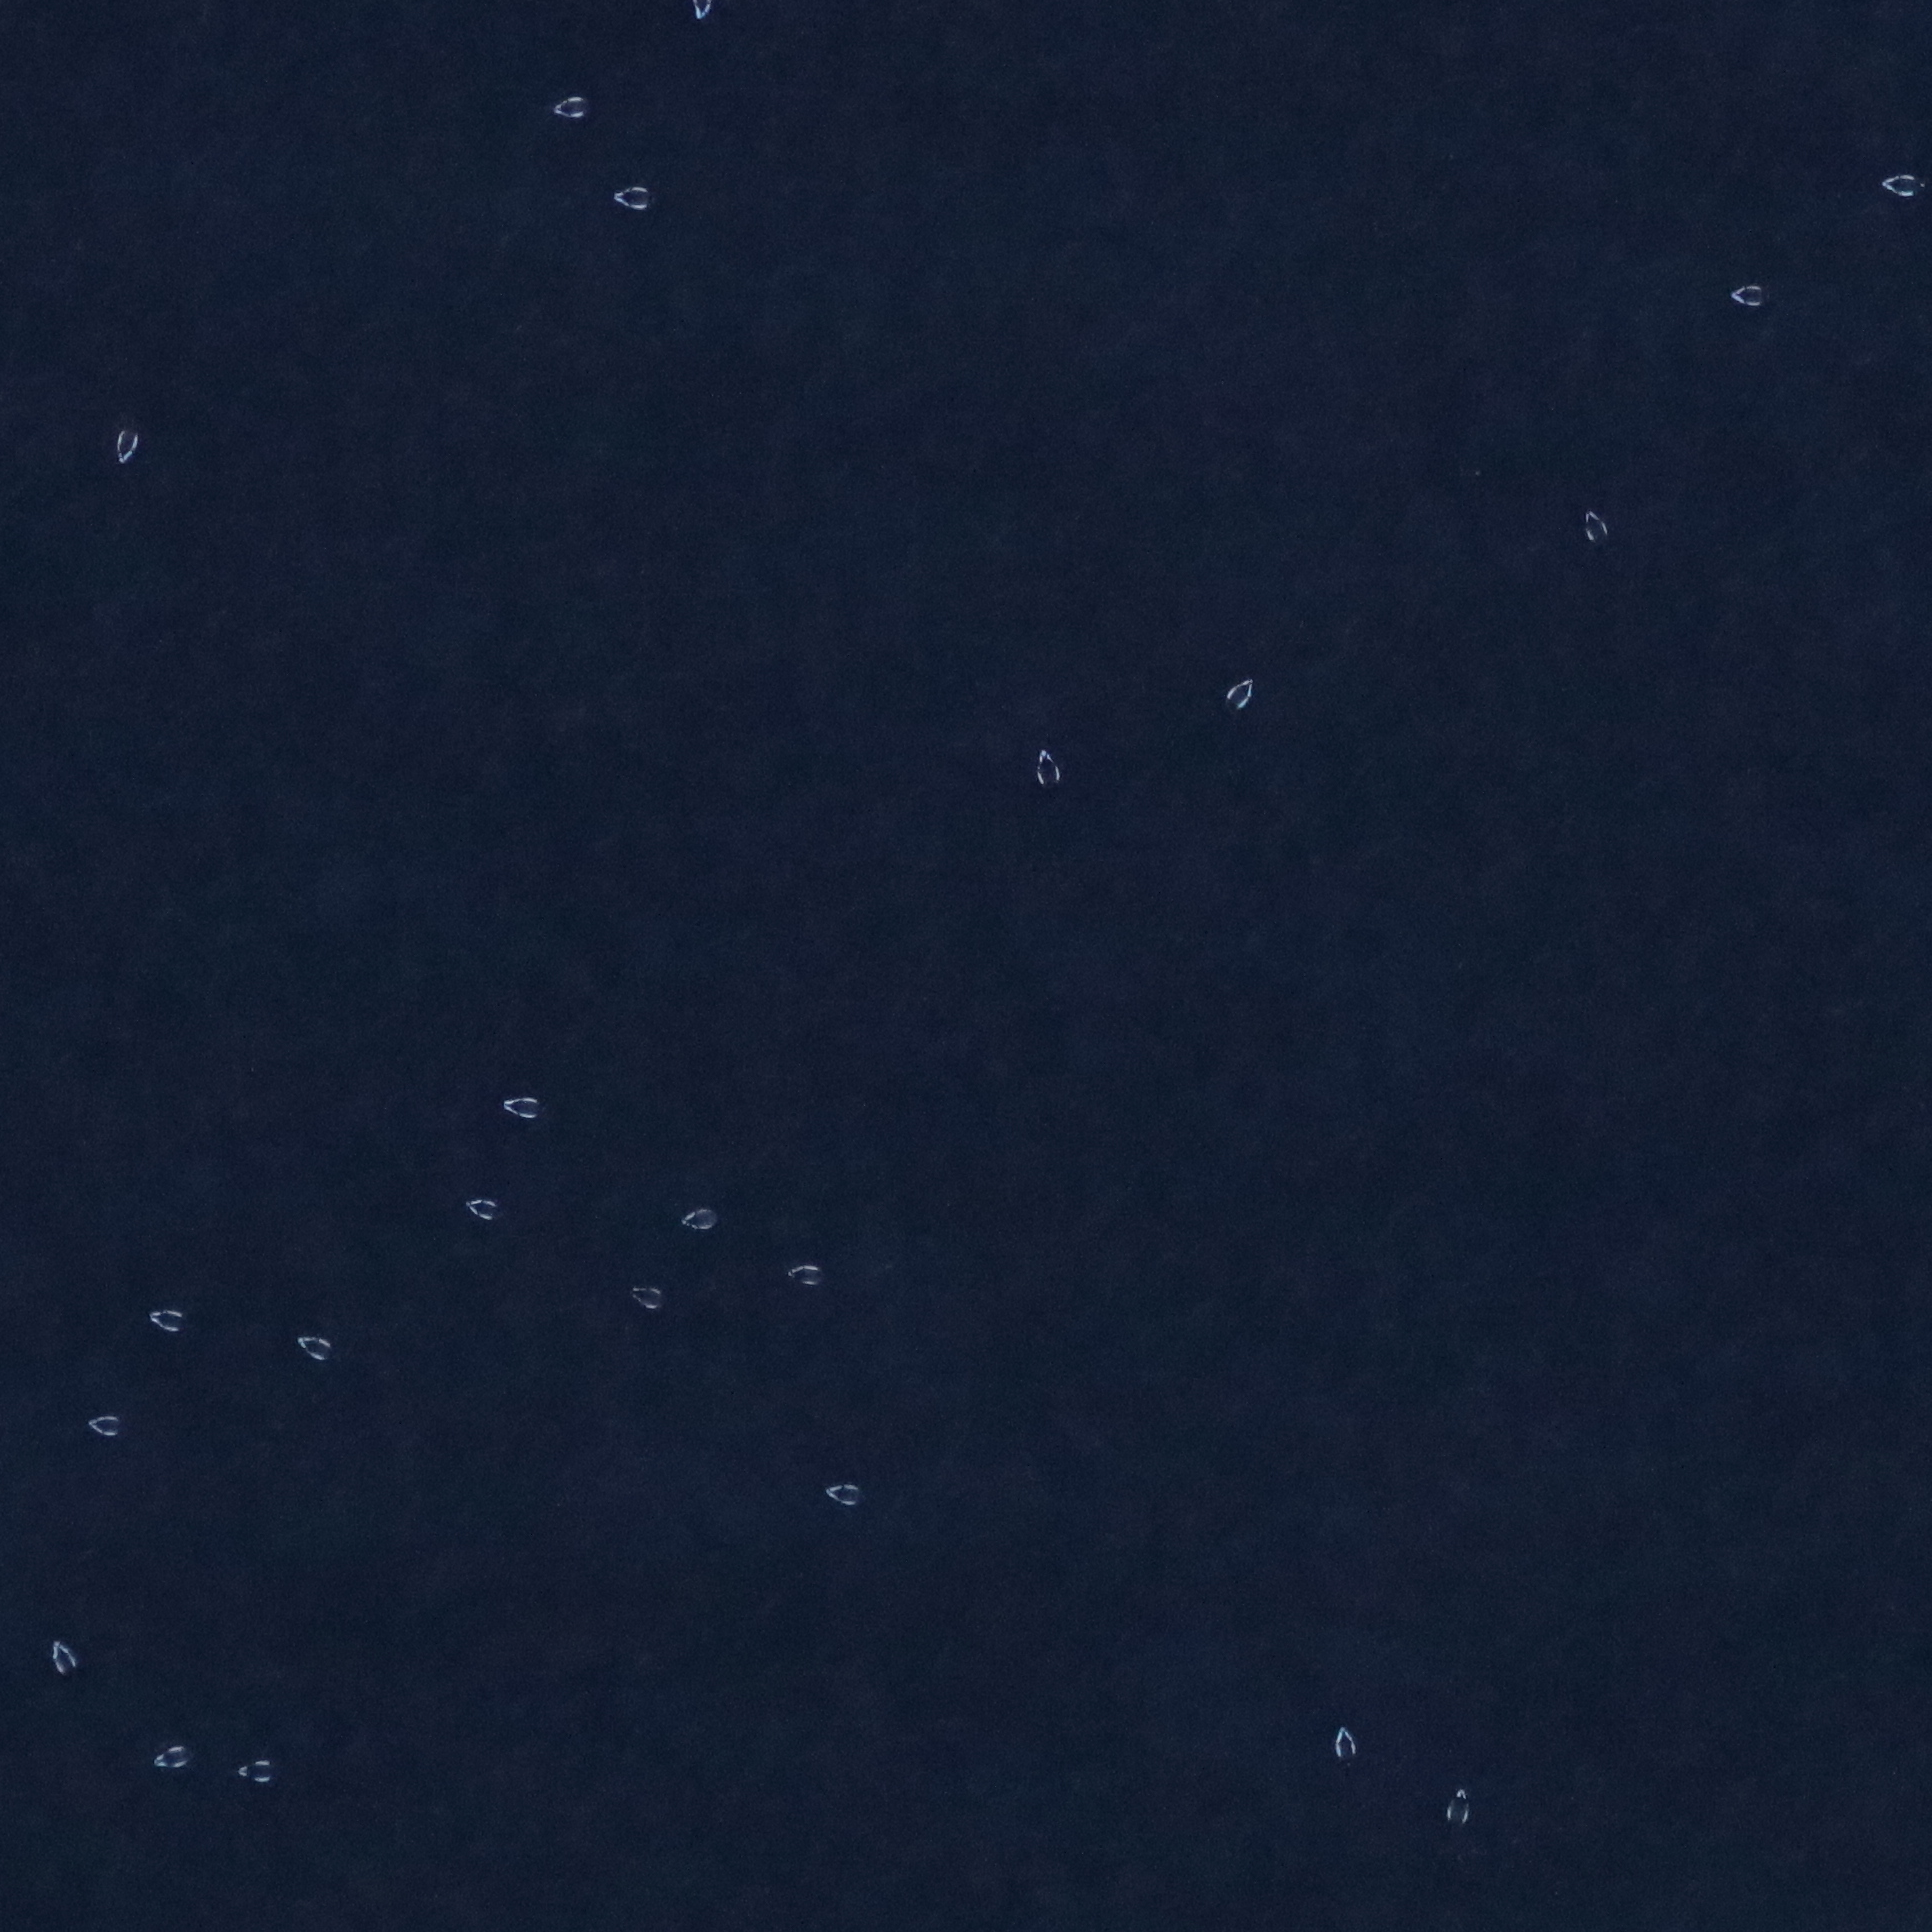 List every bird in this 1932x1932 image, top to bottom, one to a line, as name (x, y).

brant (572, 108)
brant (1905, 185)
brant (637, 197)
brant (1752, 295)
brant (126, 443)
brant (1595, 529)
brant (1239, 697)
brant (1047, 770)
brant (527, 1108)
brant (486, 1209)
brant (702, 1219)
brant (810, 1275)
brant (647, 1299)
brant (171, 1321)
brant (316, 1348)
brant (107, 1424)
brant (847, 1495)
brant (64, 1659)
brant (1348, 1749)
brant (173, 1757)
brant (257, 1771)
brant (1458, 1812)